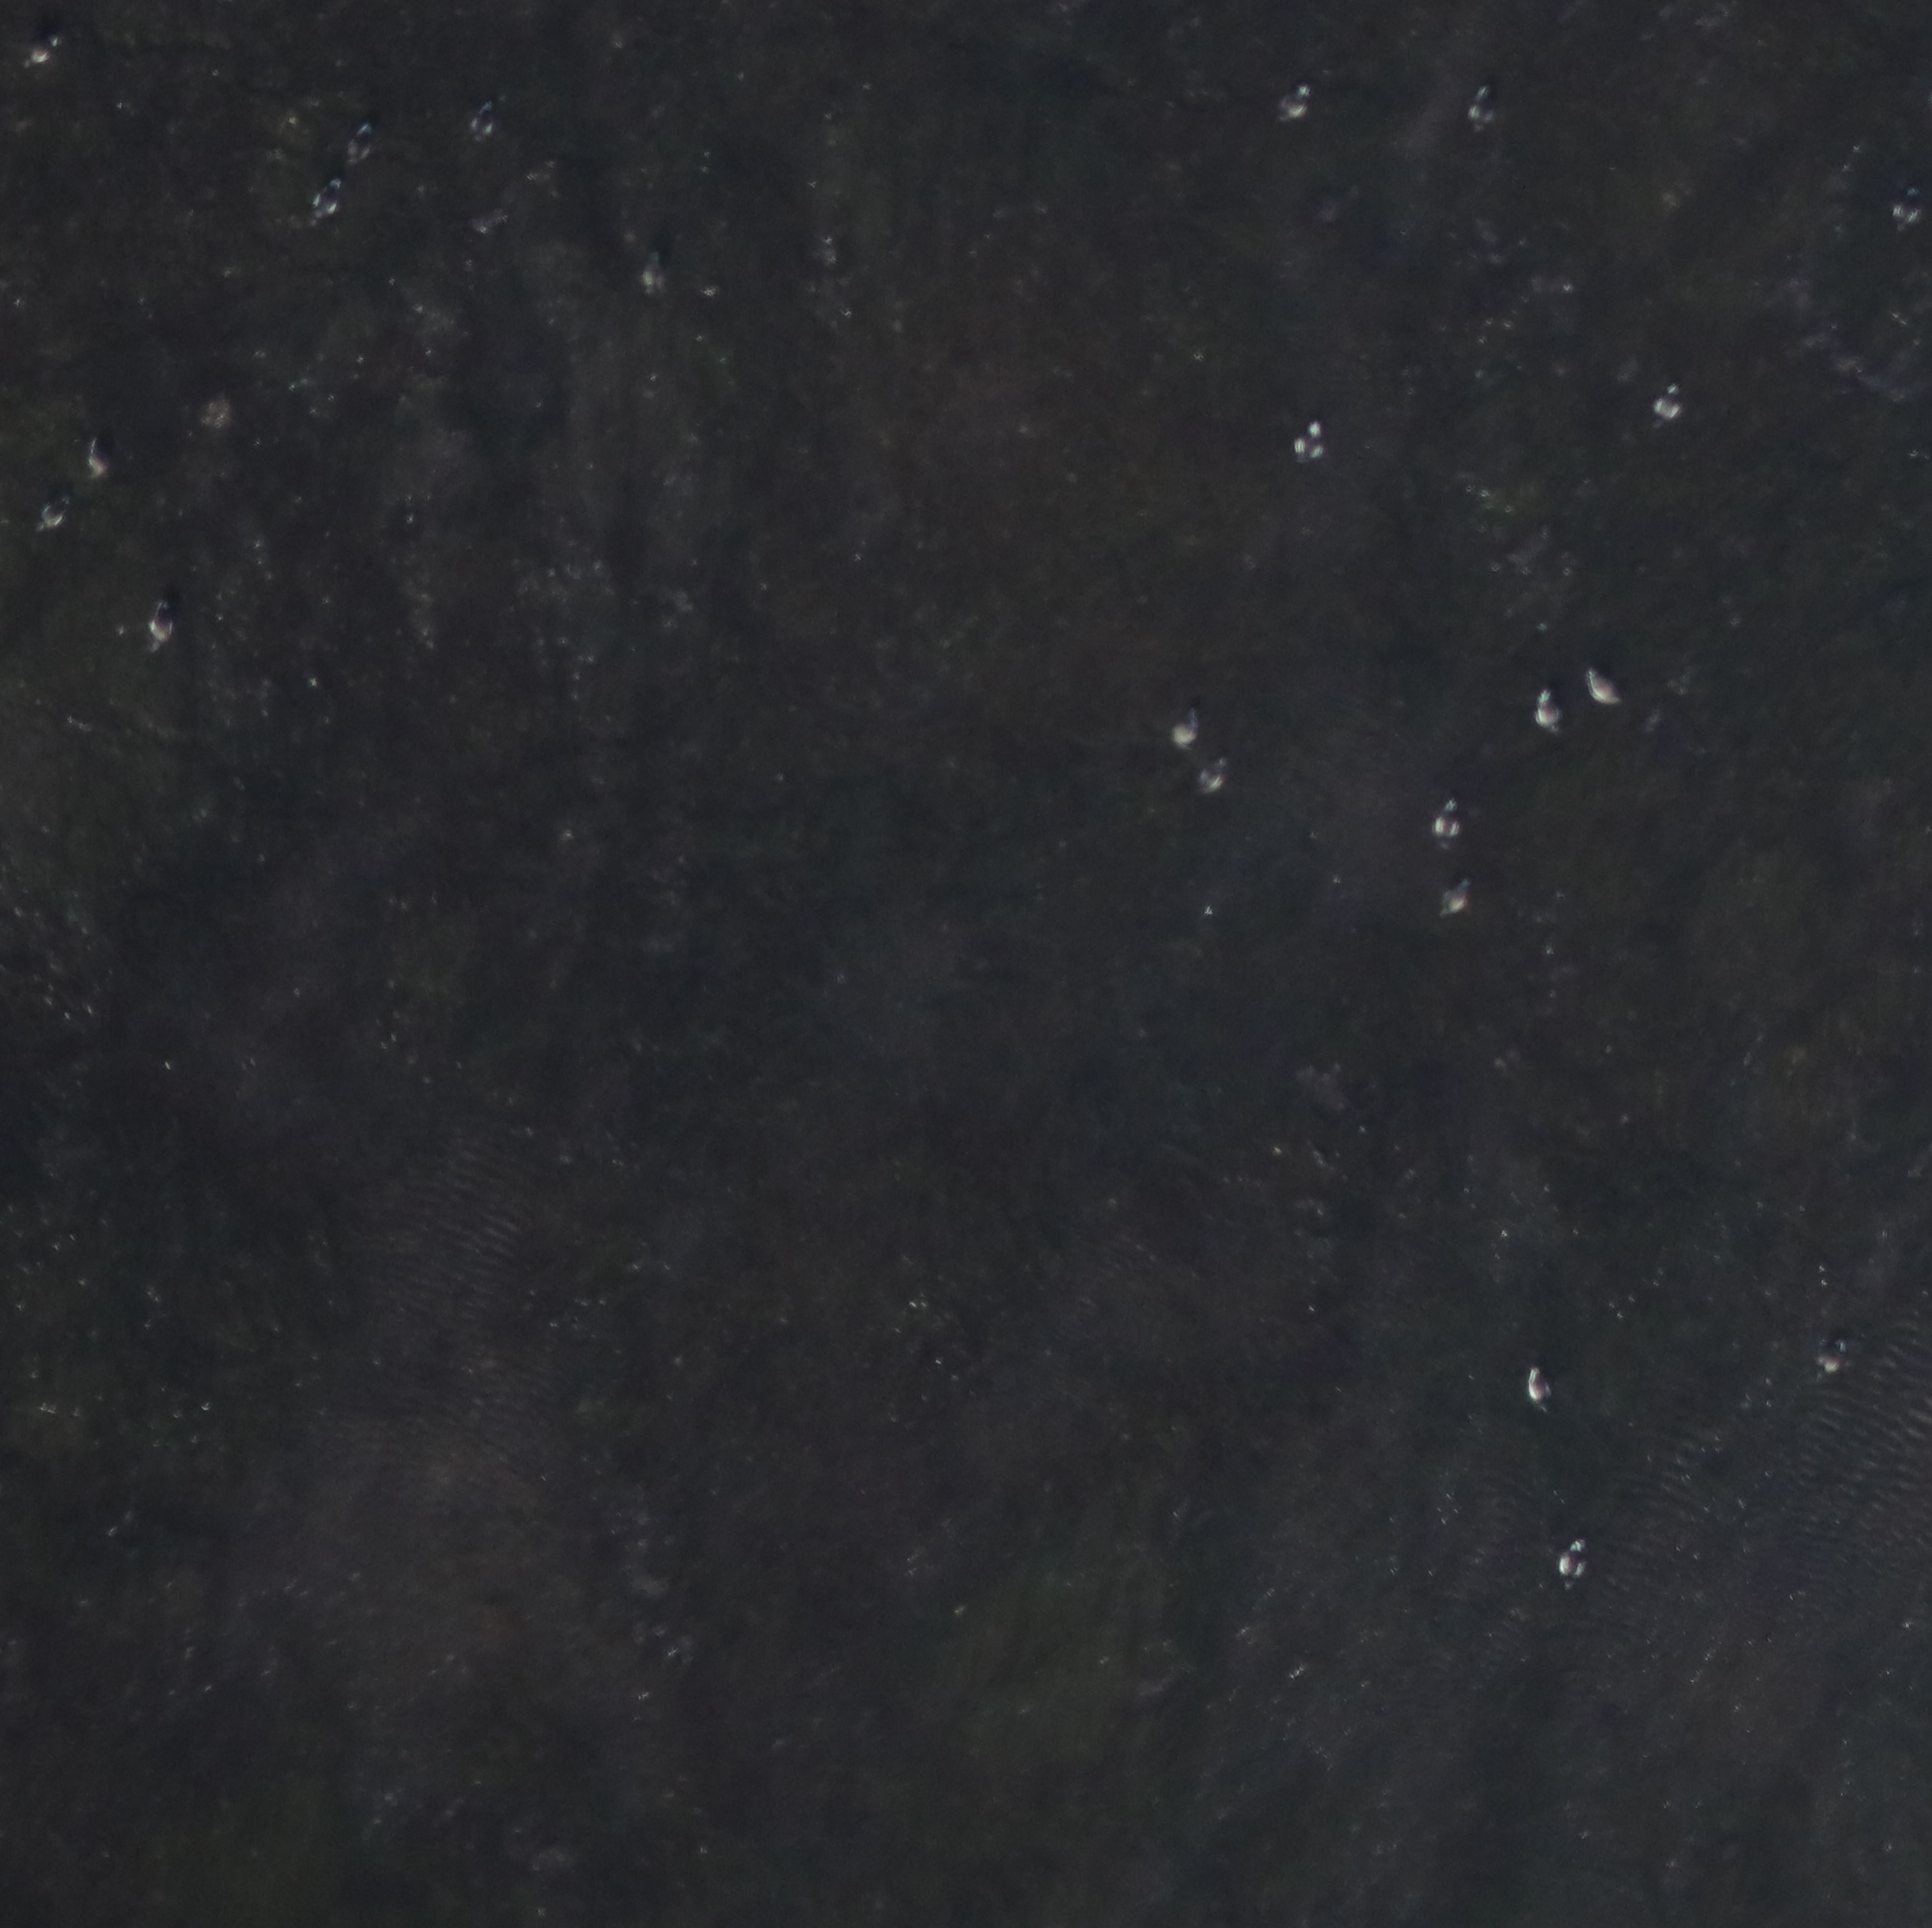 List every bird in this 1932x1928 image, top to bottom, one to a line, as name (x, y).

brant (42, 48)
brant (1294, 103)
brant (1487, 108)
brant (482, 123)
brant (361, 151)
brant (1909, 207)
brant (324, 208)
brant (656, 277)
brant (1665, 406)
brant (1310, 445)
brant (98, 461)
brant (48, 509)
brant (162, 626)
brant (1602, 690)
brant (1549, 715)
brant (1184, 723)
brant (1211, 778)
brant (1452, 832)
brant (1452, 897)
brant (1831, 1354)
brant (1538, 1388)
brant (1571, 1563)